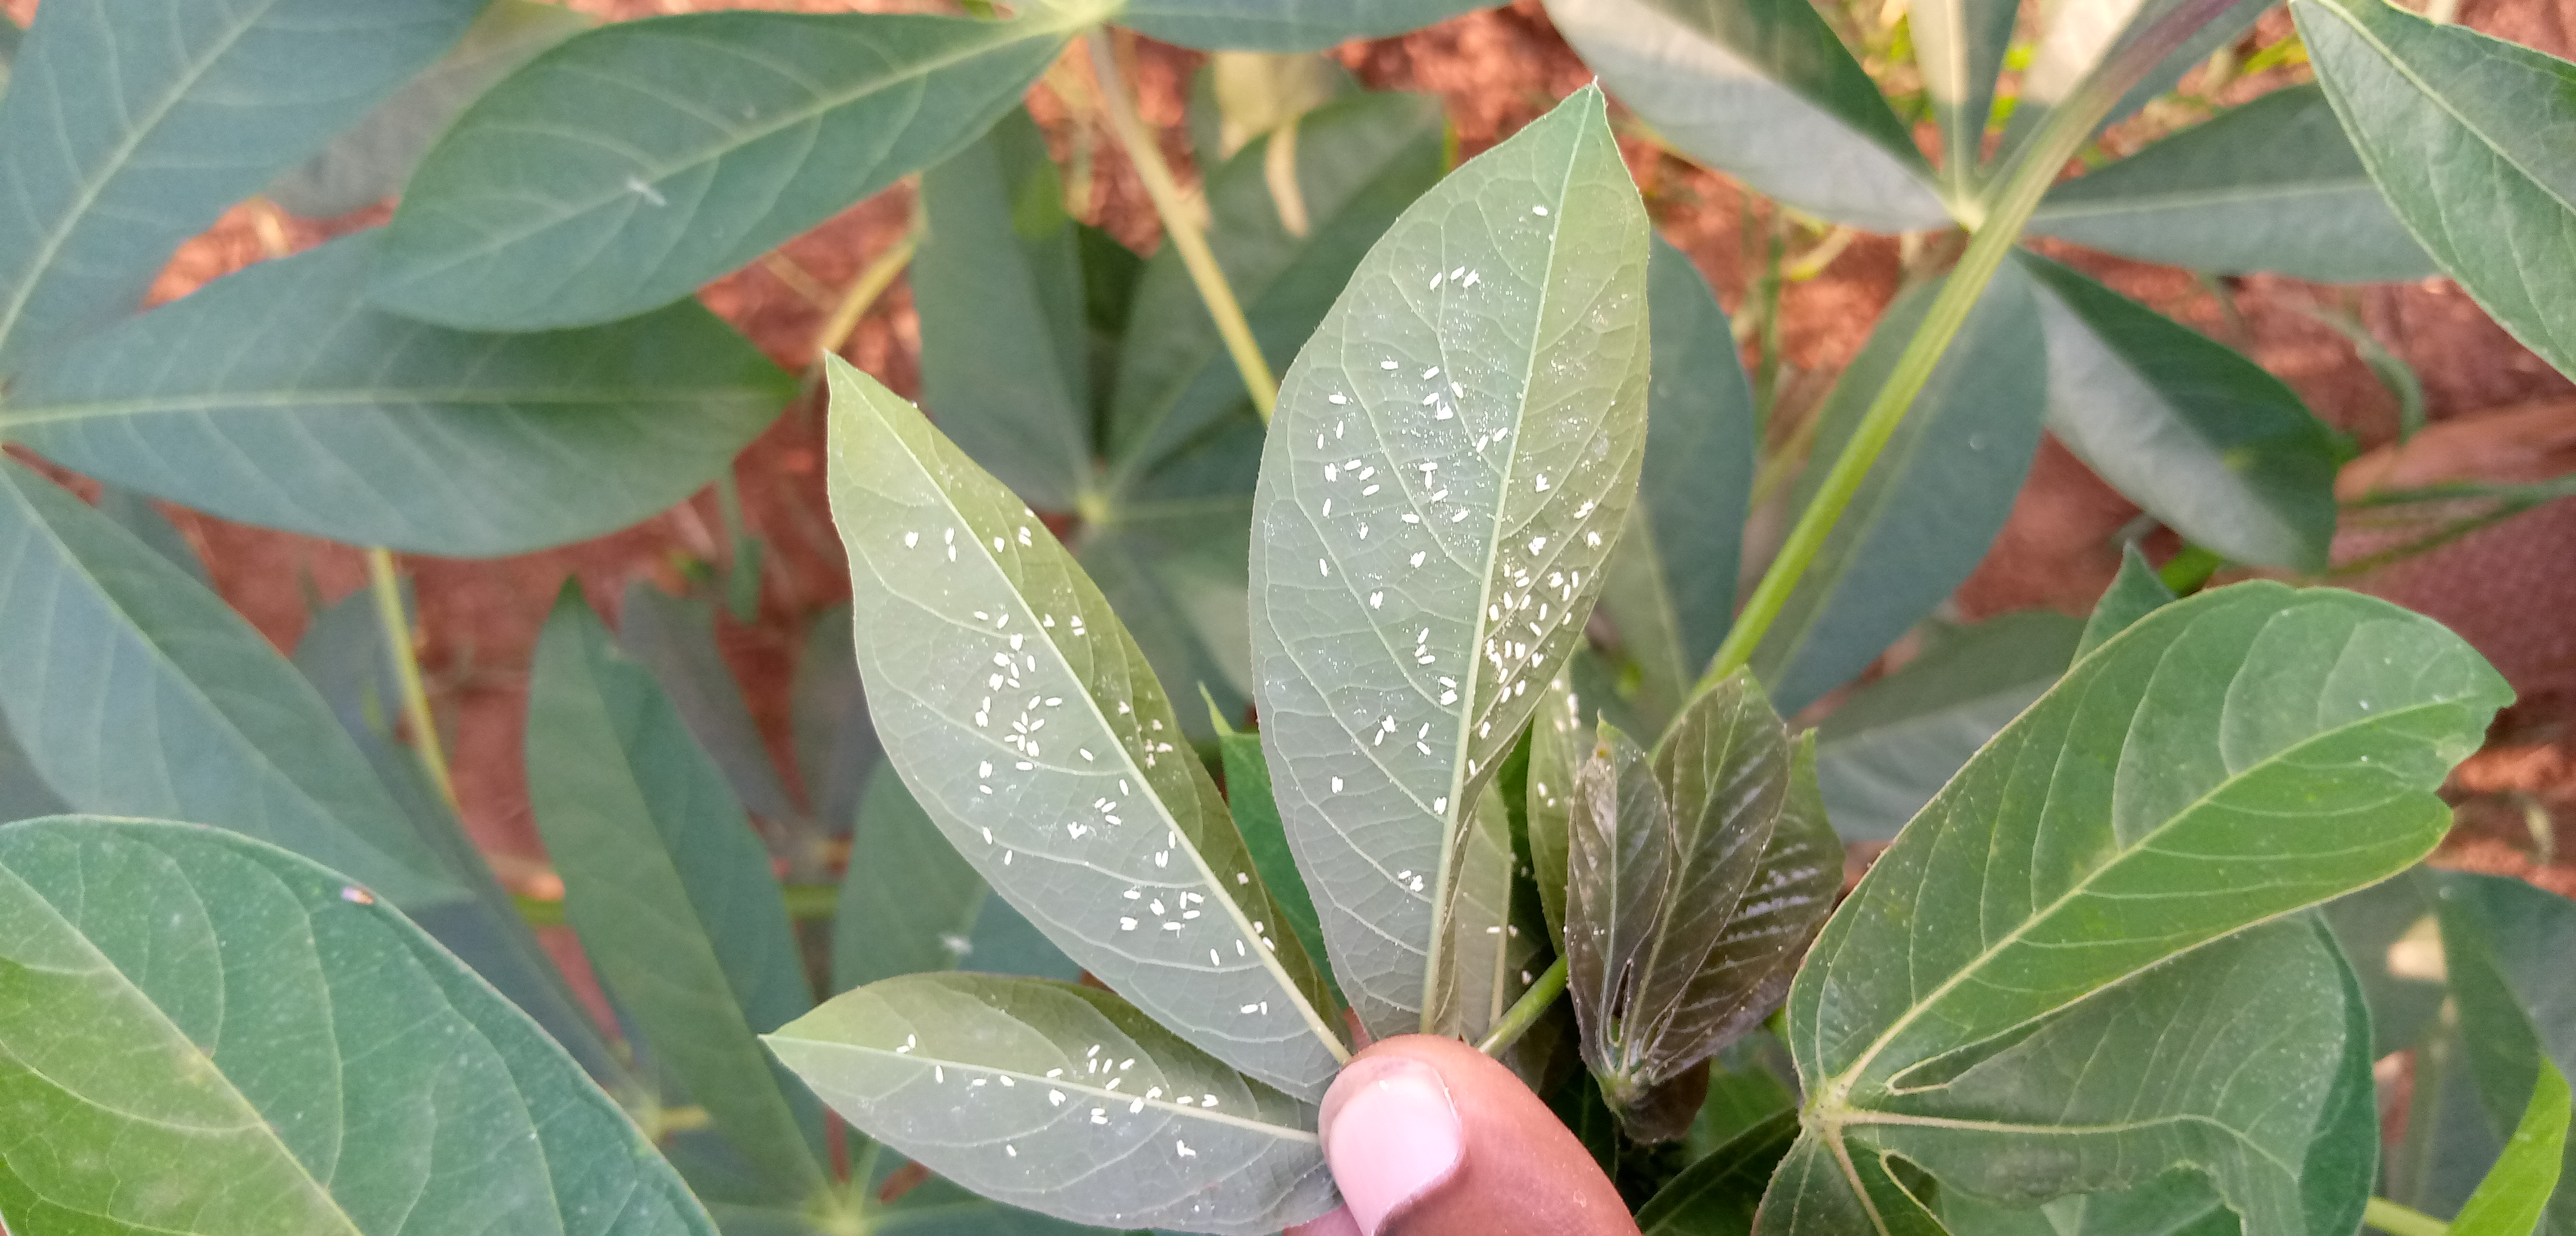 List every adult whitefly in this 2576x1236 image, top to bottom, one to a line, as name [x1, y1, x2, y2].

whitefly [1528, 203, 1551, 219]
whitefly [1450, 264, 1466, 282]
whitefly [1462, 267, 1481, 289]
whitefly [1427, 270, 1443, 292]
whitefly [1378, 358, 1399, 372]
whitefly [1421, 363, 1441, 382]
whitefly [1449, 380, 1465, 400]
whitefly [1421, 389, 1440, 408]
whitefly [1326, 392, 1348, 406]
whitefly [1436, 401, 1453, 413]
whitefly [1435, 412, 1455, 423]
whitefly [1335, 419, 1346, 440]
whitefly [1492, 426, 1509, 444]
whitefly [1316, 430, 1325, 451]
whitefly [1475, 433, 1490, 454]
whitefly [1343, 457, 1363, 472]
whitefly [1416, 460, 1440, 471]
whitefly [1329, 462, 1338, 483]
whitefly [1323, 463, 1330, 482]
whitefly [1358, 464, 1374, 483]
whitefly [1535, 469, 1548, 484]
whitefly [1424, 471, 1433, 489]
whitefly [1362, 482, 1382, 498]
whitefly [1534, 483, 1552, 492]
whitefly [1430, 488, 1449, 503]
whitefly [1321, 496, 1332, 518]
whitefly [1580, 500, 1595, 510]
whitefly [1025, 506, 1035, 518]
whitefly [1450, 507, 1470, 523]
whitefly [1397, 510, 1421, 525]
whitefly [1572, 510, 1589, 520]
whitefly [1358, 522, 1368, 540]
whitefly [944, 524, 956, 543]
whitefly [1019, 525, 1033, 537]
whitefly [904, 530, 913, 547]
whitefly [1585, 530, 1594, 549]
whitefly [1592, 530, 1602, 547]
whitefly [909, 531, 920, 550]
whitefly [1018, 533, 1033, 548]
whitefly [989, 535, 1005, 555]
whitefly [1532, 536, 1546, 543]
whitefly [1528, 541, 1539, 557]
whitefly [1535, 541, 1546, 548]
whitefly [947, 542, 958, 563]
whitefly [1415, 550, 1426, 569]
whitefly [1410, 551, 1418, 566]
whitefly [1318, 556, 1331, 578]
whitefly [1501, 561, 1510, 579]
whitefly [1513, 567, 1527, 578]
whitefly [1569, 568, 1582, 588]
whitefly [1547, 570, 1564, 588]
whitefly [1515, 575, 1531, 589]
whitefly [1560, 582, 1572, 603]
whitefly [1369, 590, 1377, 606]
whitefly [1374, 590, 1385, 609]
whitefly [1502, 591, 1514, 610]
whitefly [1518, 593, 1531, 612]
whitefly [1537, 599, 1548, 621]
whitefly [1486, 603, 1501, 621]
whitefly [1560, 608, 1572, 628]
whitefly [973, 609, 989, 621]
whitefly [1041, 610, 1057, 629]
whitefly [997, 612, 1010, 631]
whitefly [1067, 613, 1086, 627]
whitefly [1528, 621, 1543, 637]
whitefly [1417, 625, 1430, 644]
whitefly [1071, 627, 1086, 637]
whitefly [1016, 630, 1023, 650]
whitefly [1010, 632, 1016, 652]
whitefly [1485, 638, 1495, 655]
whitefly [1503, 638, 1512, 659]
whitefly [1514, 640, 1520, 659]
whitefly [1414, 642, 1426, 657]
whitefly [1520, 642, 1526, 660]
whitefly [1494, 651, 1502, 671]
whitefly [996, 651, 1010, 664]
whitefly [1530, 651, 1545, 669]
whitefly [1025, 652, 1039, 674]
whitefly [1488, 653, 1495, 661]
whitefly [1417, 655, 1437, 664]
whitefly [993, 657, 1006, 668]
whitefly [1009, 661, 1021, 679]
whitefly [1498, 667, 1509, 684]
whitefly [989, 672, 999, 688]
whitefly [994, 672, 1005, 691]
whitefly [1438, 675, 1458, 688]
whitefly [1007, 677, 1021, 689]
whitefly [1514, 677, 1526, 697]
whitefly [1549, 678, 1560, 691]
whitefly [1499, 686, 1511, 704]
whitefly [1439, 689, 1458, 707]
whitefly [1566, 691, 1575, 706]
whitefly [1028, 693, 1043, 711]
whitefly [982, 694, 991, 713]
whitefly [1043, 696, 1065, 707]
whitefly [1118, 698, 1130, 707]
whitefly [1569, 705, 1577, 714]
whitefly [1118, 706, 1132, 715]
whitefly [981, 709, 990, 729]
whitefly [976, 710, 982, 727]
whitefly [1020, 710, 1030, 725]
whitefly [1386, 715, 1396, 733]
whitefly [1569, 716, 1580, 730]
whitefly [1030, 716, 1046, 732]
whitefly [1151, 717, 1166, 733]
whitefly [1380, 719, 1390, 733]
whitefly [1416, 719, 1431, 740]
whitefly [1554, 719, 1566, 734]
whitefly [1479, 720, 1492, 741]
whitefly [1010, 720, 1027, 735]
whitefly [1373, 728, 1385, 746]
whitefly [1018, 733, 1025, 752]
whitefly [1004, 733, 1019, 744]
whitefly [1143, 736, 1155, 753]
whitefly [1032, 740, 1041, 757]
whitefly [1156, 740, 1177, 754]
whitefly [1415, 740, 1434, 756]
whitefly [1026, 740, 1034, 758]
whitefly [1079, 746, 1094, 763]
whitefly [1144, 753, 1159, 771]
whitefly [1465, 756, 1478, 777]
whitefly [978, 758, 987, 780]
whitefly [1014, 760, 1034, 773]
whitefly [986, 763, 994, 779]
whitefly [1330, 774, 1338, 794]
whitefly [1338, 776, 1343, 792]
whitefly [1117, 777, 1132, 797]
whitefly [1536, 781, 1548, 797]
whitefly [978, 783, 994, 796]
whitefly [1544, 795, 1556, 810]
whitefly [1433, 796, 1441, 813]
whitefly [1095, 796, 1106, 809]
whitefly [1438, 796, 1447, 815]
whitefly [1102, 800, 1117, 813]
whitefly [1104, 814, 1122, 827]
whitefly [1064, 820, 1088, 839]
whitefly [981, 825, 995, 847]
whitefly [1166, 827, 1178, 848]
whitefly [1160, 847, 1172, 870]
whitefly [1004, 848, 1013, 867]
whitefly [1155, 850, 1160, 868]
whitefly [1397, 869, 1412, 881]
whitefly [1235, 871, 1251, 886]
whitefly [1410, 874, 1422, 890]
whitefly [1416, 882, 1425, 892]
whitefly [1121, 888, 1142, 901]
whitefly [1180, 888, 1187, 909]
whitefly [1187, 891, 1204, 904]
whitefly [1153, 897, 1167, 915]
whitefly [1150, 902, 1160, 916]
whitefly [1181, 908, 1202, 920]
whitefly [1119, 915, 1139, 924]
whitefly [1251, 919, 1266, 935]
whitefly [1160, 920, 1181, 933]
whitefly [1506, 922, 1519, 937]
whitefly [1121, 924, 1137, 932]
whitefly [1484, 924, 1502, 935]
whitefly [1262, 936, 1276, 952]
whitefly [1235, 937, 1247, 957]
whitefly [1208, 947, 1221, 966]
whitefly [1519, 968, 1533, 986]
whitefly [1259, 998, 1271, 1016]
whitefly [1240, 1001, 1260, 1015]
whitefly [907, 1032, 916, 1048]
whitefly [1087, 1042, 1101, 1057]
whitefly [896, 1044, 909, 1053]
whitefly [1101, 1054, 1112, 1074]
whitefly [1088, 1056, 1098, 1074]
whitefly [1119, 1056, 1136, 1071]
whitefly [933, 1062, 945, 1085]
whitefly [1045, 1065, 1063, 1078]
whitefly [998, 1073, 1017, 1089]
whitefly [971, 1076, 987, 1087]
whitefly [1106, 1076, 1121, 1090]
whitefly [1146, 1085, 1164, 1101]
whitefly [1050, 1089, 1066, 1102]
whitefly [1203, 1091, 1219, 1100]
whitefly [1049, 1092, 1059, 1107]
whitefly [1175, 1094, 1194, 1104]
whitefly [1128, 1095, 1144, 1114]
whitefly [1201, 1100, 1220, 1107]
whitefly [1090, 1105, 1106, 1115]
whitefly [1090, 1115, 1109, 1126]
whitefly [1176, 1139, 1185, 1157]
whitefly [1004, 1142, 1018, 1159]
whitefly [1184, 1146, 1197, 1157]